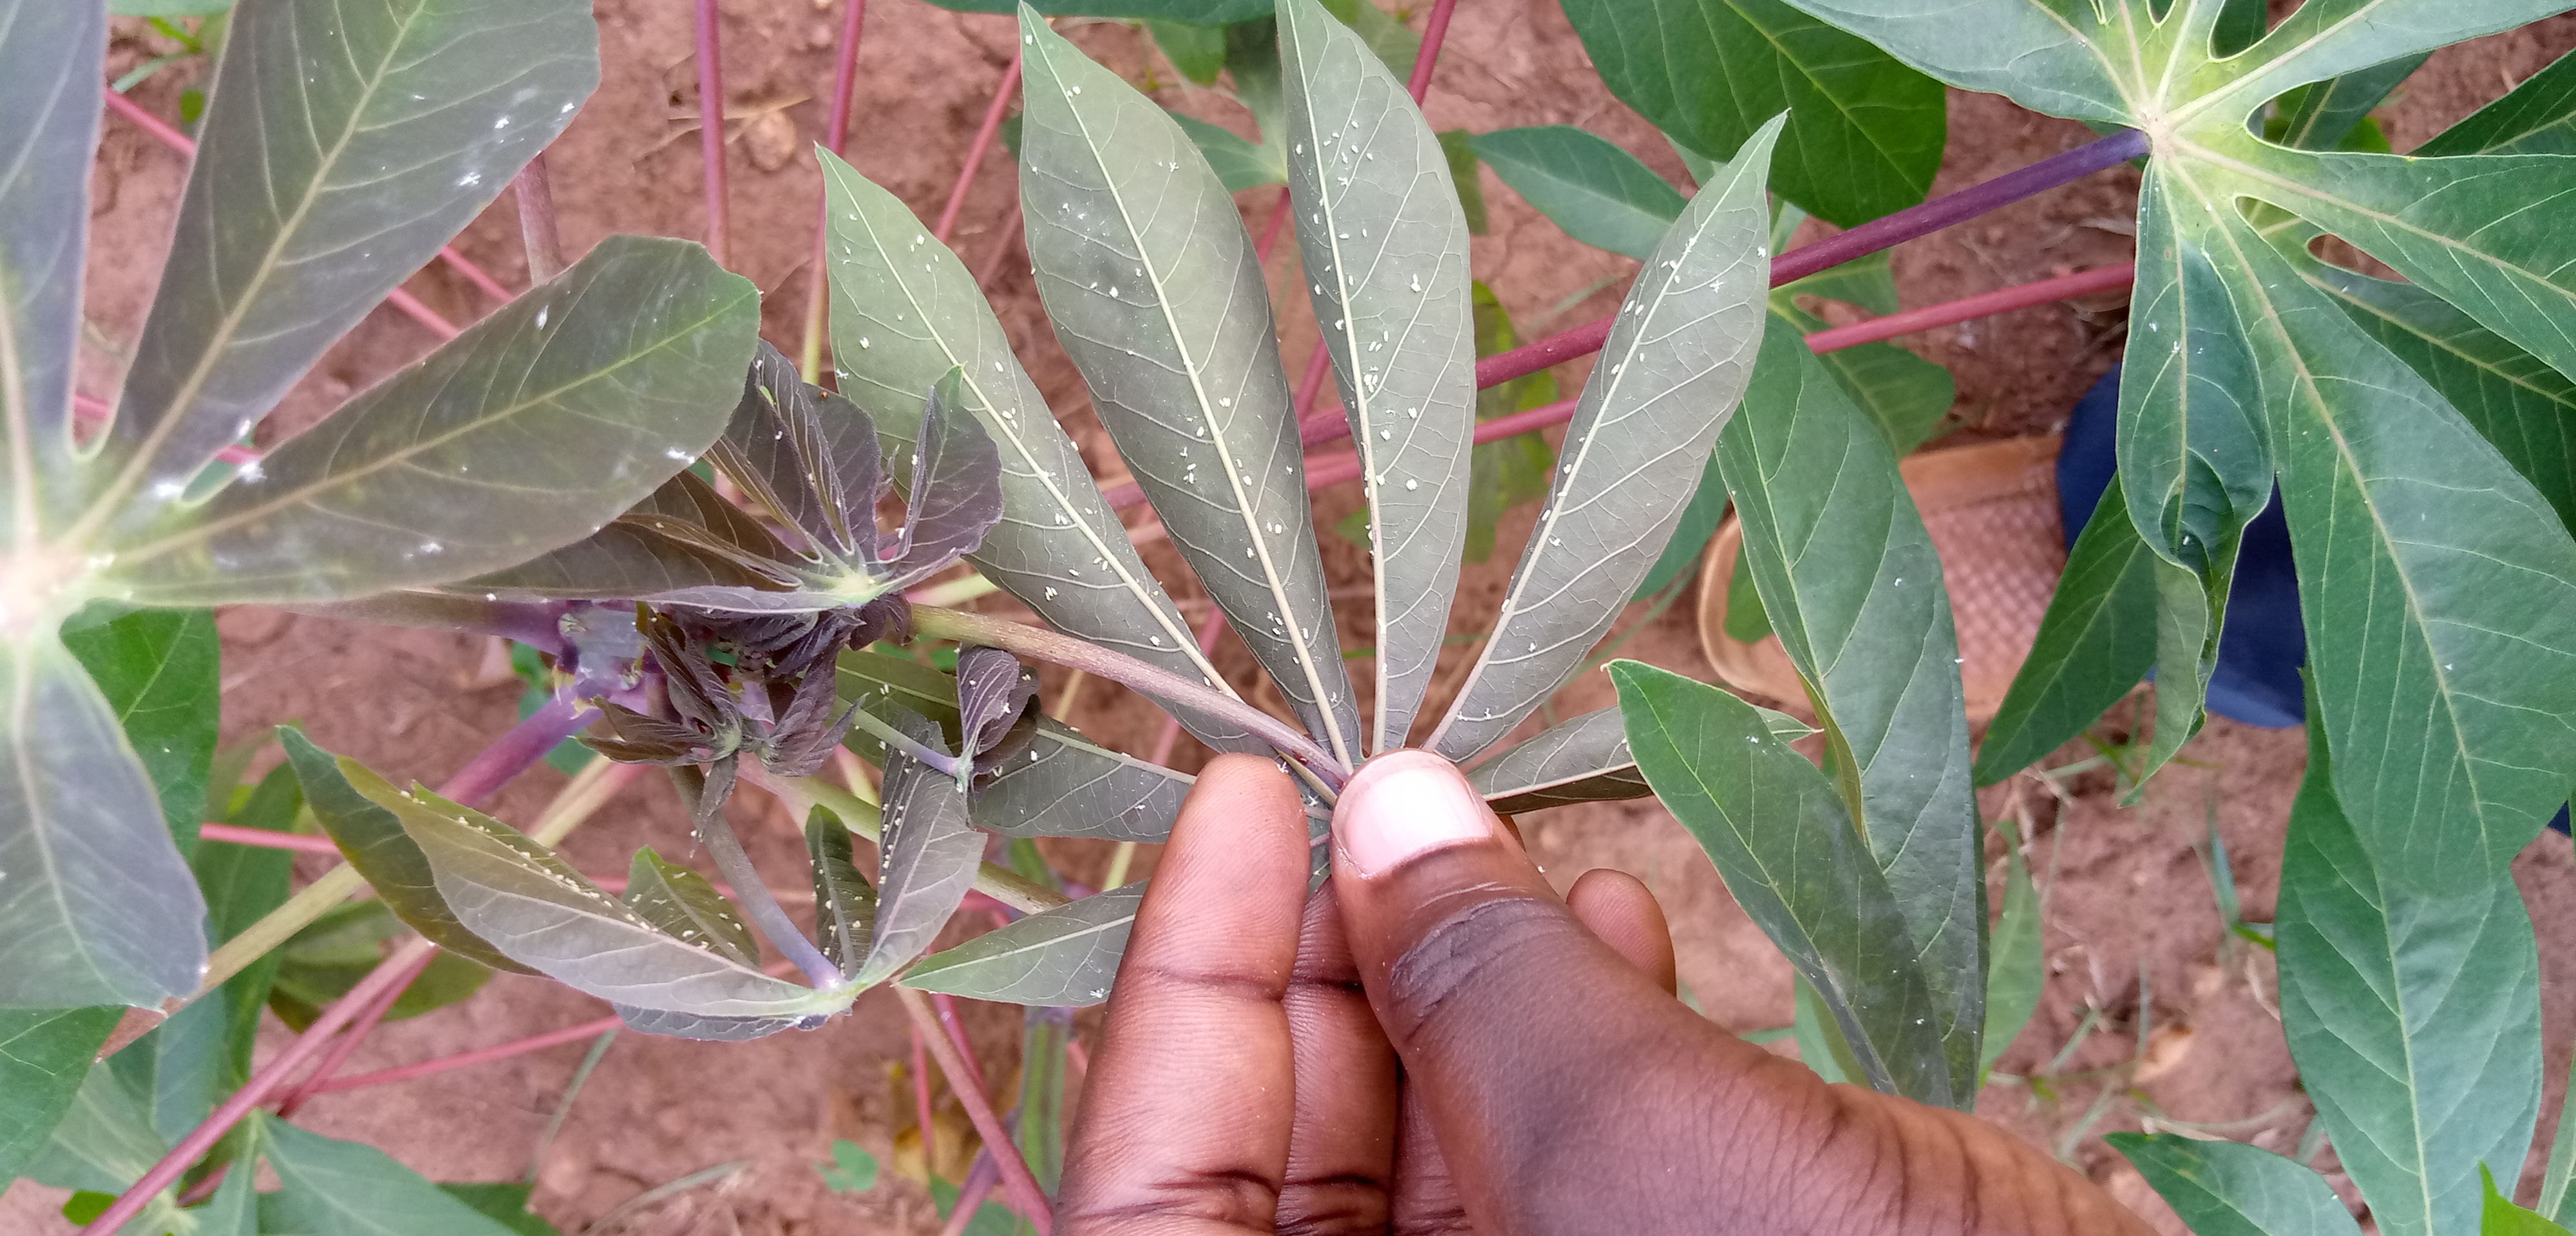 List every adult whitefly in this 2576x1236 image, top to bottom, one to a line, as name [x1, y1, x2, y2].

whitefly [1024, 33, 1028, 46]
whitefly [1028, 33, 1034, 47]
whitefly [1072, 84, 1083, 96]
whitefly [1065, 89, 1074, 98]
whitefly [560, 101, 577, 114]
whitefly [494, 117, 511, 133]
whitefly [1349, 118, 1359, 129]
whitefly [1331, 131, 1340, 138]
whitefly [1321, 139, 1332, 147]
whitefly [1293, 142, 1303, 155]
whitefly [1350, 142, 1359, 154]
whitefly [1339, 149, 1350, 165]
whitefly [1365, 151, 1376, 162]
whitefly [1168, 160, 1180, 174]
whitefly [1030, 165, 1039, 174]
whitefly [457, 174, 486, 189]
whitefly [1336, 174, 1350, 189]
whitefly [1317, 196, 1325, 207]
whitefly [2204, 200, 2211, 212]
whitefly [1061, 201, 1072, 214]
whitefly [1311, 211, 1320, 227]
whitefly [1076, 212, 1086, 221]
whitefly [848, 212, 858, 221]
whitefly [1361, 226, 1370, 239]
whitefly [1337, 232, 1351, 241]
whitefly [913, 232, 927, 245]
whitefly [1689, 236, 1698, 247]
whitefly [1680, 241, 1693, 256]
whitefly [909, 243, 917, 253]
whitefly [1755, 245, 1768, 260]
whitefly [933, 253, 940, 263]
whitefly [1659, 259, 1668, 269]
whitefly [1669, 259, 1677, 270]
whitefly [925, 262, 932, 273]
whitefly [1133, 266, 1144, 279]
whitefly [1030, 267, 1037, 277]
whitefly [1411, 272, 1421, 283]
whitefly [1347, 274, 1356, 287]
whitefly [1672, 274, 1681, 284]
whitefly [1707, 277, 1724, 294]
whitefly [1088, 281, 1099, 290]
whitefly [1410, 283, 1422, 294]
whitefly [1313, 283, 1322, 296]
whitefly [1108, 286, 1121, 299]
whitefly [1624, 299, 1635, 315]
whitefly [1635, 303, 1645, 317]
whitefly [535, 304, 550, 331]
whitefly [1334, 317, 1345, 332]
whitefly [2147, 320, 2157, 334]
whitefly [1382, 329, 1390, 342]
whitefly [863, 336, 870, 346]
whitefly [2170, 337, 2181, 355]
whitefly [859, 339, 867, 350]
whitefly [1368, 340, 1378, 352]
whitefly [1375, 342, 1384, 353]
whitefly [1638, 351, 1646, 362]
whitefly [994, 360, 1004, 373]
whitefly [1609, 361, 1620, 376]
whitefly [1368, 365, 1379, 372]
whitefly [833, 366, 851, 380]
whitefly [1363, 371, 1372, 382]
whitefly [1371, 373, 1379, 385]
whitefly [1368, 383, 1375, 393]
whitefly [1222, 396, 1232, 407]
whitefly [1217, 397, 1225, 406]
whitefly [1412, 406, 1419, 419]
whitefly [1010, 407, 1017, 415]
whitefly [1407, 407, 1415, 419]
whitefly [1001, 409, 1014, 419]
whitefly [236, 417, 252, 440]
whitefly [1010, 418, 1019, 429]
whitefly [1053, 418, 1061, 431]
whitefly [1195, 426, 1207, 440]
whitefly [773, 429, 785, 442]
whitefly [1384, 429, 1392, 438]
whitefly [1379, 430, 1388, 440]
whitefly [2301, 430, 2308, 436]
whitefly [1070, 441, 1079, 451]
whitefly [1177, 445, 1189, 458]
whitefly [910, 452, 920, 465]
whitefly [1236, 457, 1244, 469]
whitefly [238, 460, 259, 477]
whitefly [1186, 462, 1197, 471]
whitefly [1562, 462, 1572, 475]
whitefly [1284, 463, 1295, 478]
whitefly [1039, 469, 1050, 480]
whitefly [1188, 471, 1196, 484]
whitefly [1375, 473, 1387, 485]
whitefly [1182, 474, 1189, 481]
whitefly [1242, 475, 1254, 487]
whitefly [1412, 478, 1419, 487]
whitefly [1407, 479, 1416, 489]
whitefly [155, 480, 186, 500]
whitefly [1405, 482, 1412, 491]
whitefly [1363, 486, 1370, 499]
whitefly [1556, 490, 1568, 498]
whitefly [1083, 506, 1094, 514]
whitefly [1540, 509, 1551, 523]
whitefly [1055, 512, 1061, 524]
whitefly [1059, 513, 1068, 525]
whitefly [1266, 520, 1273, 533]
whitefly [1274, 523, 1283, 535]
whitefly [893, 526, 907, 541]
whitefly [1366, 529, 1375, 542]
whitefly [2180, 534, 2192, 547]
whitefly [1548, 536, 1562, 548]
whitefly [419, 541, 447, 557]
whitefly [1244, 544, 1256, 559]
whitefly [1092, 556, 1103, 565]
whitefly [1101, 559, 1110, 572]
whitefly [1068, 568, 1079, 577]
whitefly [1893, 576, 1905, 590]
whitefly [1045, 586, 1054, 597]
whitefly [1050, 586, 1058, 595]
whitefly [1151, 589, 1161, 598]
whitefly [483, 591, 498, 603]
whitefly [1044, 591, 1051, 601]
whitefly [1500, 597, 1510, 613]
whitefly [1176, 610, 1184, 621]
whitefly [1266, 610, 1274, 622]
whitefly [1376, 615, 1387, 626]
whitefly [1274, 616, 1283, 626]
whitefly [1302, 626, 1310, 640]
whitefly [1379, 626, 1388, 636]
whitefly [1271, 627, 1281, 635]
whitefly [1148, 635, 1162, 646]
whitefly [1527, 641, 1537, 653]
whitefly [953, 646, 961, 655]
whitefly [1291, 655, 1300, 664]
whitefly [1953, 657, 1966, 665]
whitefly [1379, 660, 1388, 673]
whitefly [1203, 675, 1212, 687]
whitefly [968, 678, 978, 688]
whitefly [884, 682, 891, 693]
whitefly [878, 685, 886, 695]
whitefly [1001, 700, 1013, 716]
whitefly [1068, 724, 1082, 733]
whitefly [1748, 735, 1760, 745]
whitefly [878, 739, 888, 750]
whitefly [162, 745, 171, 754]
whitefly [1030, 747, 1039, 763]
whitefly [898, 748, 907, 758]
whitefly [911, 756, 919, 764]
whitefly [1276, 760, 1289, 773]
whitefly [902, 766, 912, 774]
whitefly [398, 788, 411, 798]
whitefly [1307, 794, 1320, 807]
whitefly [881, 823, 891, 834]
whitefly [688, 828, 697, 838]
whitefly [885, 842, 895, 850]
whitefly [881, 859, 889, 868]
whitefly [878, 873, 887, 884]
whitefly [873, 895, 883, 908]
whitefly [823, 897, 833, 911]
whitefly [717, 911, 729, 921]
whitefly [623, 912, 634, 922]
whitefly [851, 919, 862, 929]
whitefly [639, 919, 650, 930]
whitefly [732, 920, 745, 931]
whitefly [679, 928, 696, 937]
whitefly [1087, 986, 1107, 1000]
whitefly [1915, 1017, 1925, 1026]